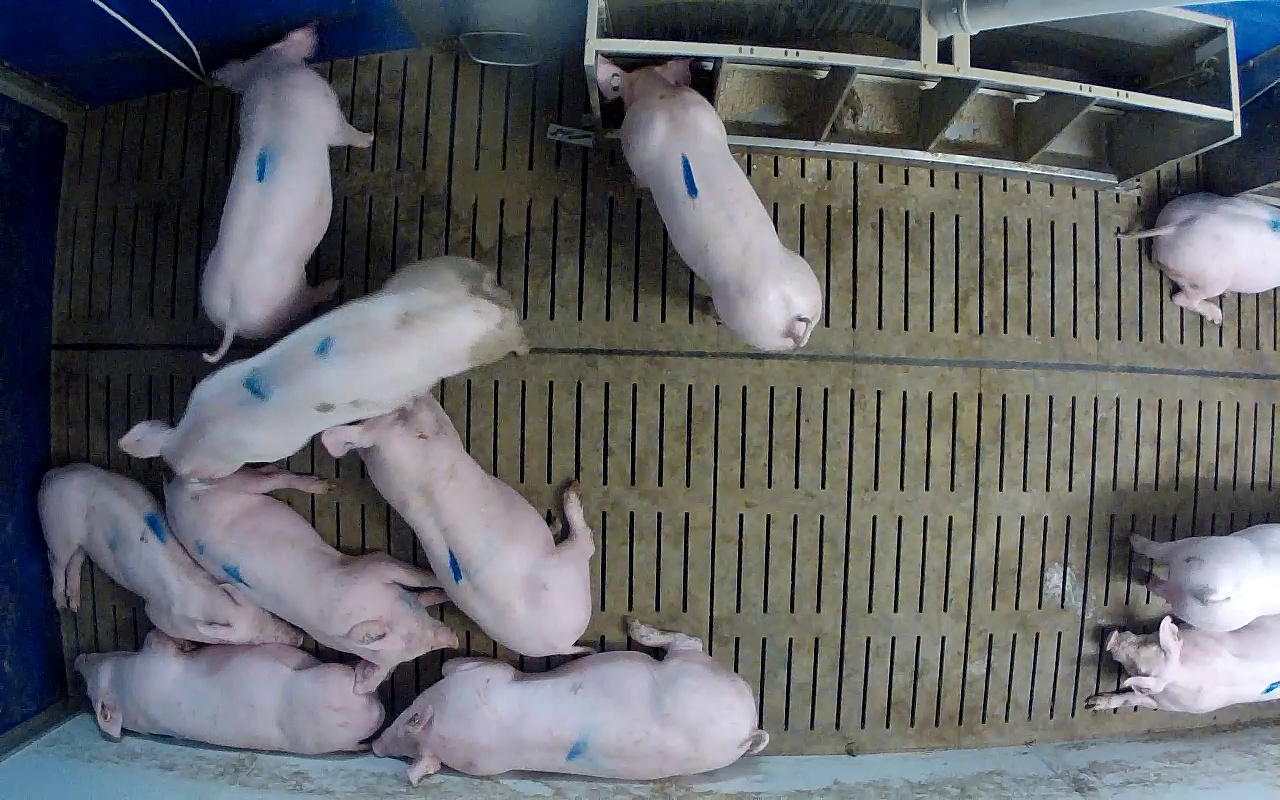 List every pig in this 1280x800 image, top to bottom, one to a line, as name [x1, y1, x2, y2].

pig [195, 19, 377, 365]
pig [594, 52, 825, 356]
pig [1116, 185, 1279, 324]
pig [116, 248, 531, 492]
pig [319, 395, 603, 662]
pig [37, 461, 305, 652]
pig [160, 461, 457, 695]
pig [1128, 520, 1279, 630]
pig [1084, 612, 1278, 716]
pig [372, 618, 773, 785]
pig [69, 629, 387, 755]